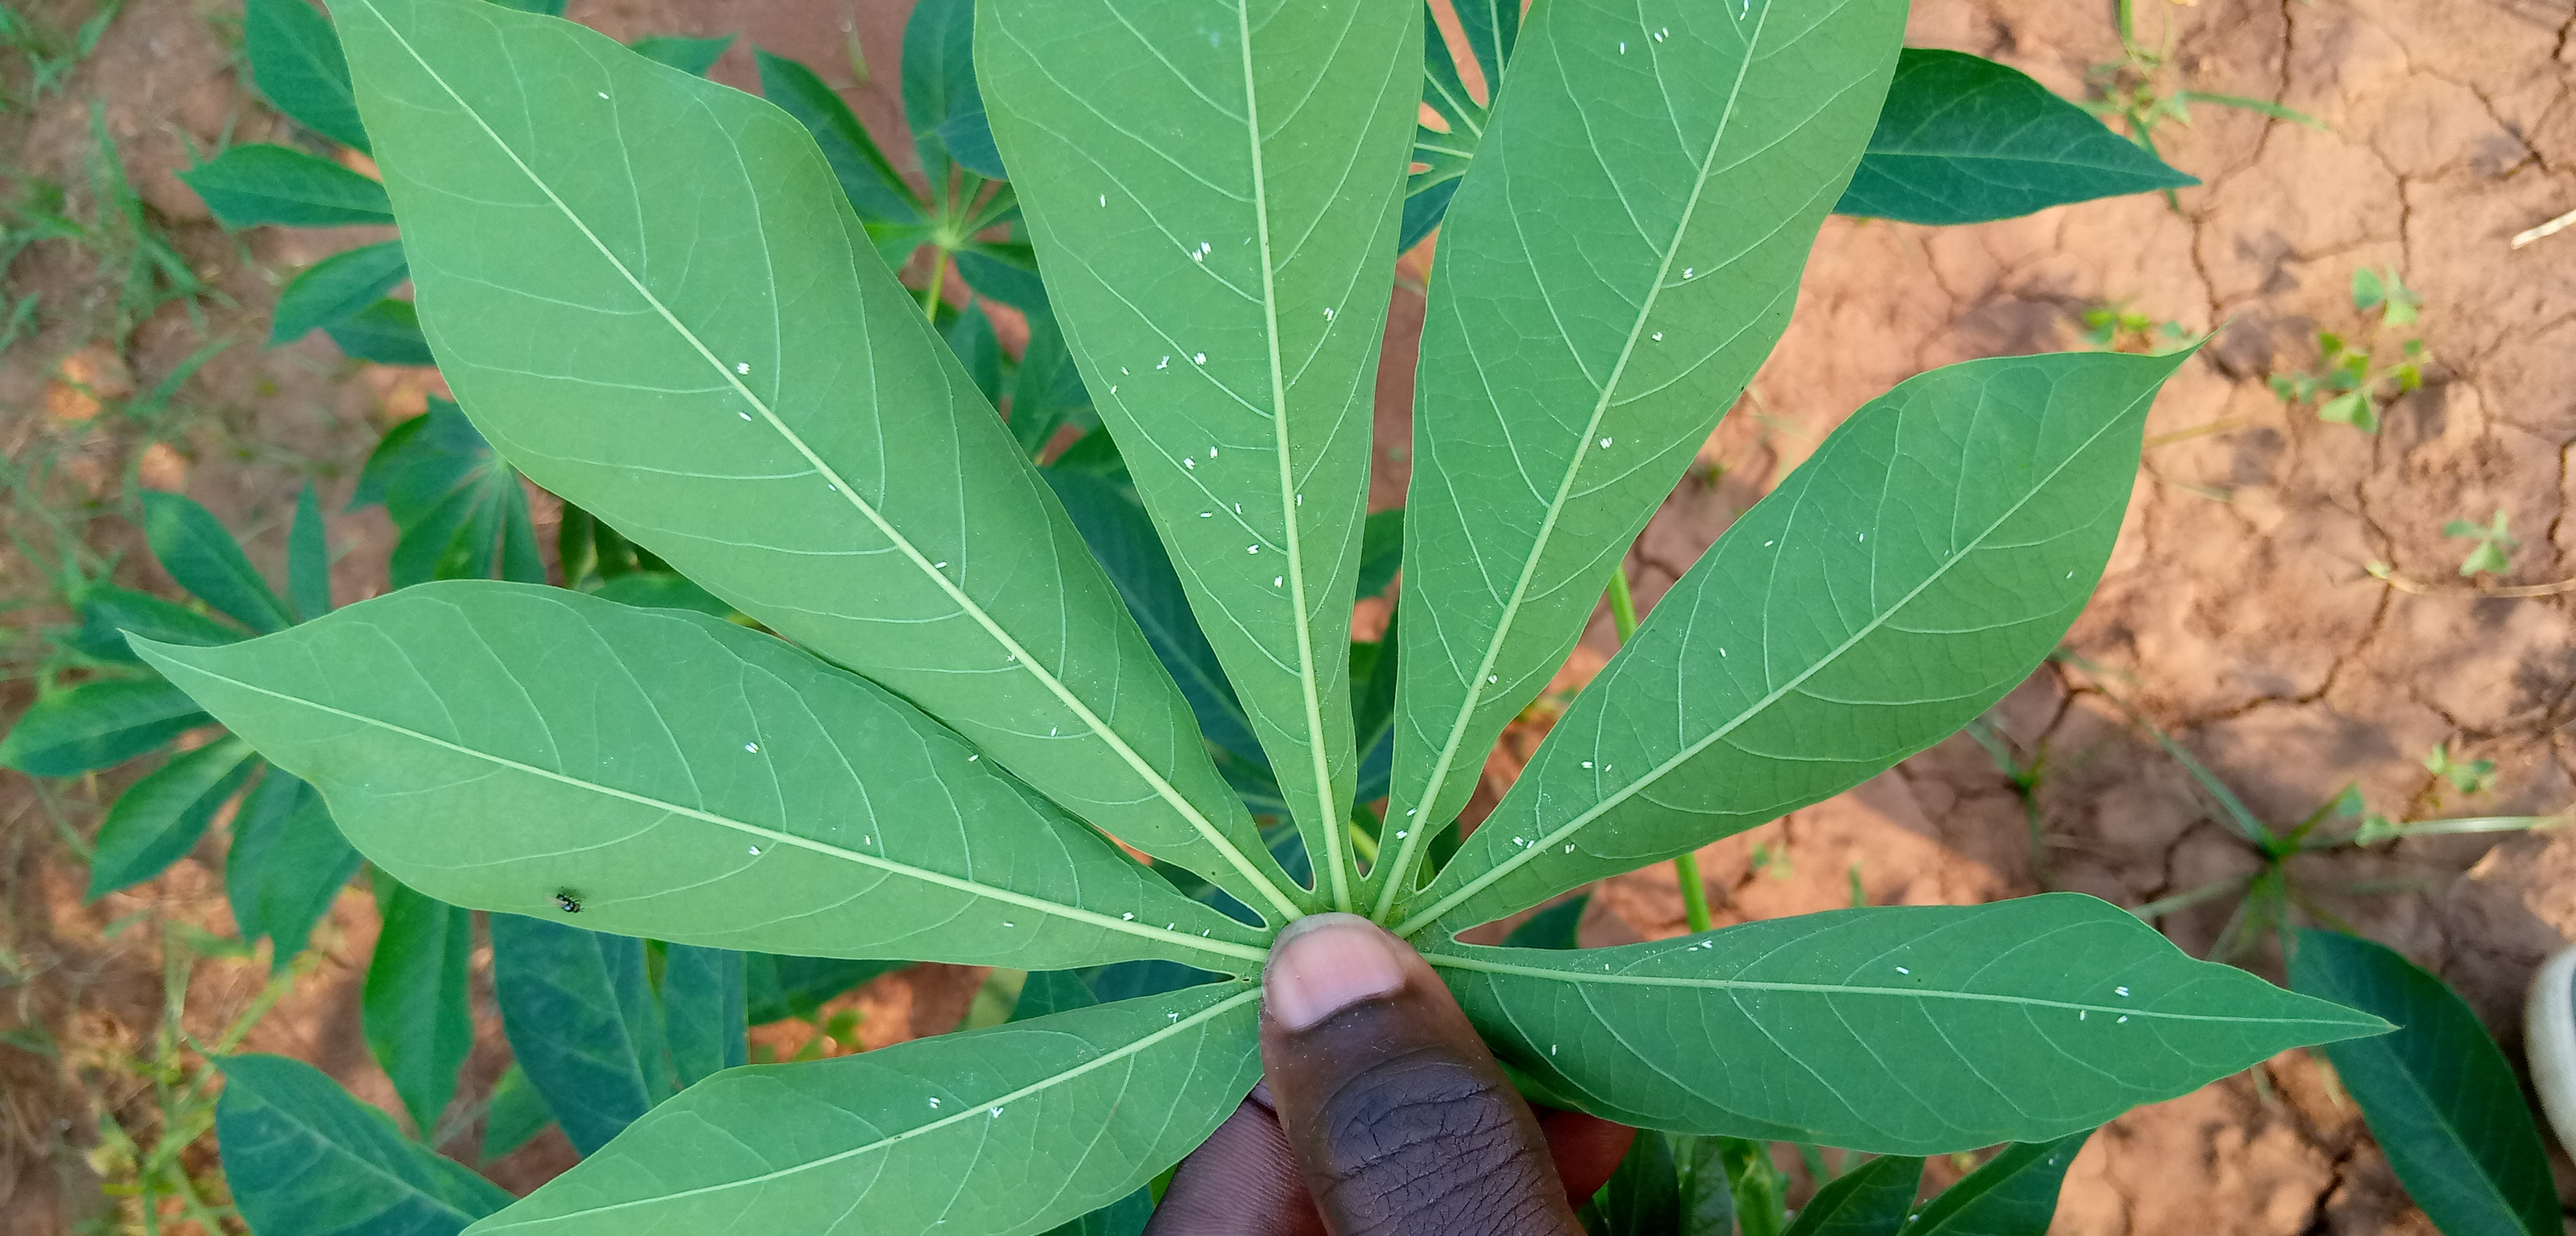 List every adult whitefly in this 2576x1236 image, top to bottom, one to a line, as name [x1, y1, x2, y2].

whitefly [1743, 1, 1749, 10]
whitefly [1739, 10, 1747, 23]
whitefly [1661, 26, 1671, 38]
whitefly [1653, 32, 1665, 44]
whitefly [1618, 41, 1628, 56]
whitefly [595, 88, 612, 102]
whitefly [1099, 192, 1108, 209]
whitefly [1199, 241, 1213, 255]
whitefly [1191, 248, 1203, 263]
whitefly [1683, 265, 1694, 280]
whitefly [1322, 306, 1336, 323]
whitefly [1651, 329, 1665, 342]
whitefly [1193, 350, 1209, 366]
whitefly [1155, 355, 1172, 371]
whitefly [735, 359, 753, 377]
whitefly [1119, 365, 1130, 377]
whitefly [1108, 384, 1119, 397]
whitefly [737, 409, 753, 423]
whitefly [1600, 436, 1614, 450]
whitefly [1208, 444, 1220, 460]
whitefly [1182, 455, 1197, 471]
whitefly [826, 481, 838, 493]
whitefly [1294, 491, 1306, 509]
whitefly [1233, 500, 1242, 514]
whitefly [1198, 510, 1214, 520]
whitefly [1857, 531, 1865, 545]
whitefly [1762, 539, 1775, 547]
whitefly [1245, 541, 1263, 555]
whitefly [931, 559, 951, 573]
whitefly [2063, 569, 2074, 579]
whitefly [1273, 574, 1285, 590]
whitefly [1718, 645, 1729, 659]
whitefly [1486, 671, 1500, 685]
whitefly [1048, 726, 1063, 739]
whitefly [744, 740, 760, 756]
whitefly [967, 752, 981, 763]
whitefly [1580, 758, 1594, 771]
whitefly [1603, 762, 1615, 775]
whitefly [1405, 807, 1418, 818]
whitefly [1394, 829, 1408, 841]
whitefly [863, 833, 872, 848]
whitefly [1511, 834, 1523, 848]
whitefly [1525, 838, 1536, 850]
whitefly [1564, 842, 1577, 855]
whitefly [746, 845, 764, 857]
whitefly [1119, 910, 1135, 923]
whitefly [1001, 918, 1015, 928]
whitefly [1166, 921, 1177, 933]
whitefly [1200, 927, 1213, 943]
whitefly [1700, 937, 1713, 949]
whitefly [1685, 944, 1699, 953]
whitefly [1602, 962, 1611, 972]
whitefly [1893, 964, 1909, 977]
whitefly [2113, 984, 2130, 999]
whitefly [2076, 1007, 2088, 1022]
whitefly [1163, 1008, 1180, 1026]
whitefly [2116, 1013, 2128, 1027]
whitefly [1550, 1043, 1558, 1056]
whitefly [925, 1095, 942, 1109]
whitefly [987, 1105, 1007, 1119]
whitefly [2047, 1156, 2055, 1168]
whitefly [1907, 1213, 1918, 1222]